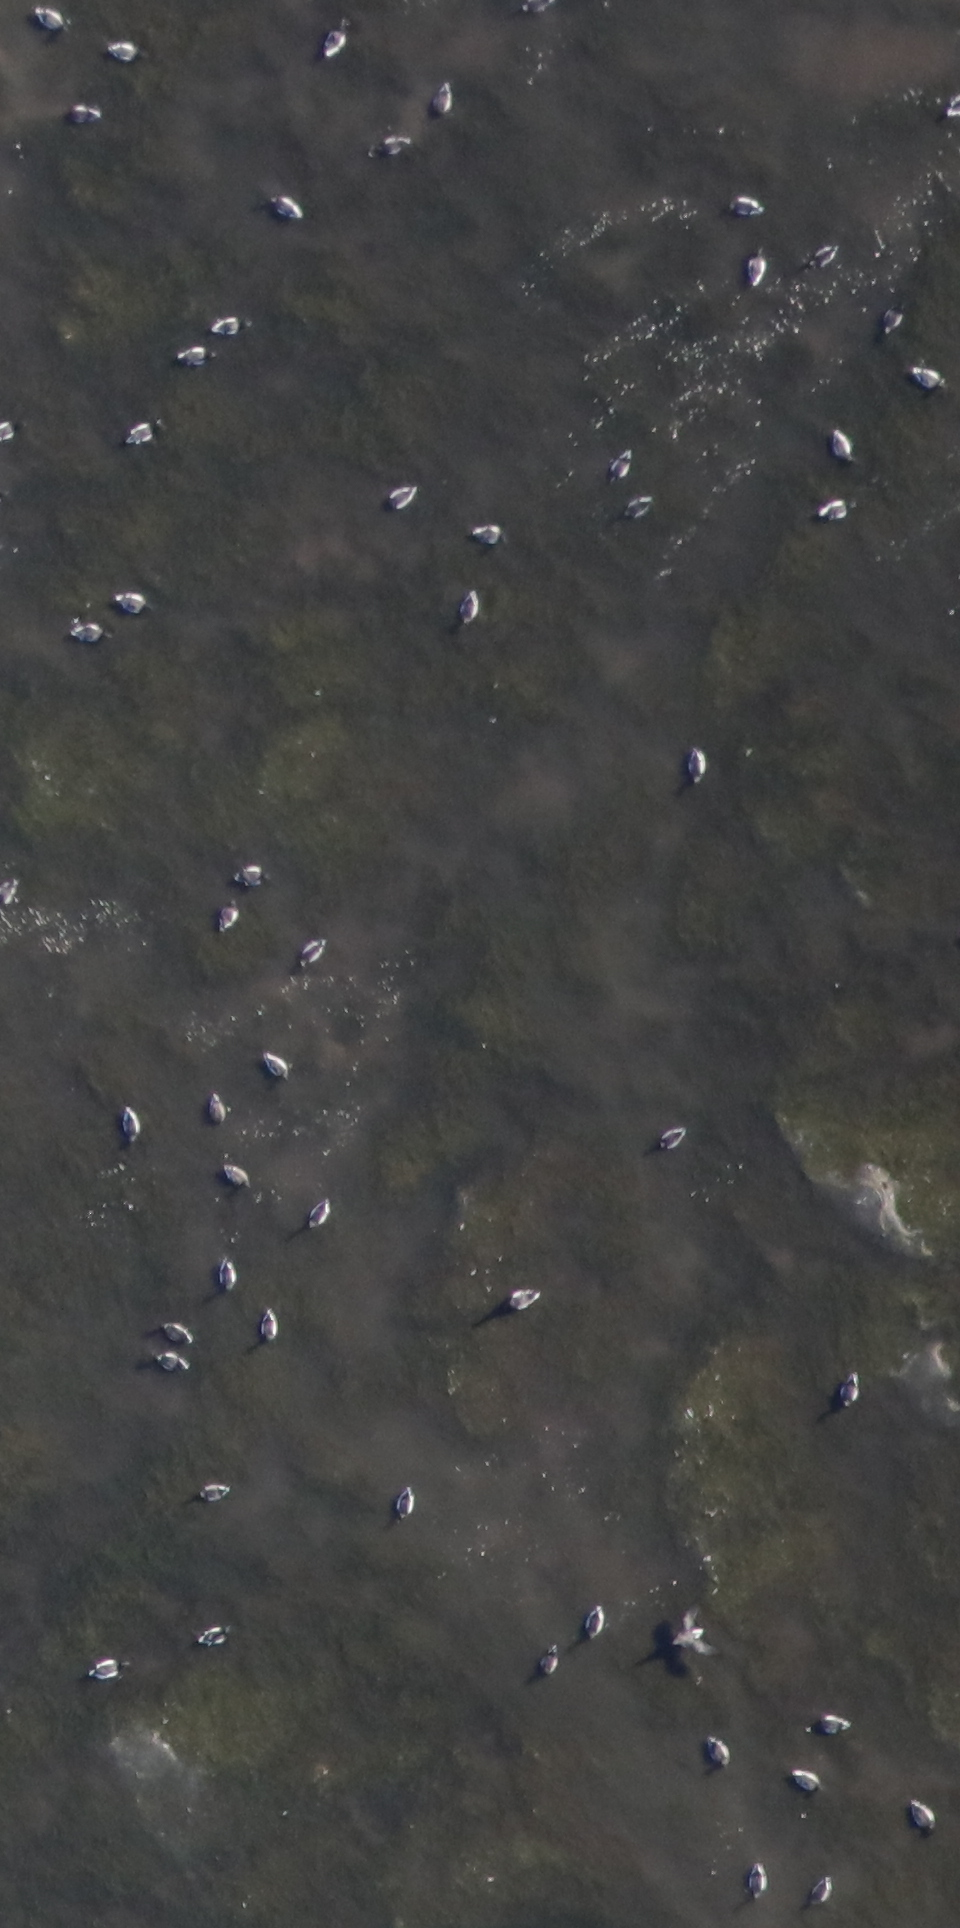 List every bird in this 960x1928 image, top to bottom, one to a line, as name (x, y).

brant (539, 3)
brant (50, 19)
brant (333, 41)
brant (121, 53)
brant (442, 100)
brant (83, 114)
brant (393, 144)
brant (285, 207)
brant (744, 207)
brant (824, 255)
brant (755, 268)
brant (891, 319)
brant (231, 324)
brant (196, 357)
brant (926, 377)
brant (142, 433)
brant (5, 434)
brant (840, 446)
brant (620, 468)
brant (401, 497)
brant (637, 509)
brant (837, 511)
brant (488, 536)
brant (133, 603)
brant (467, 610)
brant (88, 629)
brant (695, 765)
brant (251, 876)
brant (4, 893)
brant (228, 917)
brant (314, 948)
brant (274, 1067)
brant (218, 1110)
brant (129, 1127)
brant (673, 1139)
brant (238, 1176)
brant (318, 1215)
brant (226, 1276)
brant (520, 1299)
brant (266, 1328)
brant (175, 1339)
brant (174, 1364)
brant (848, 1390)
brant (212, 1493)
brant (403, 1505)
brant (592, 1624)
brant (213, 1635)
brant (692, 1636)
brant (548, 1662)
brant (106, 1670)
brant (828, 1723)
brant (717, 1754)
brant (805, 1783)
brant (921, 1816)
brant (756, 1882)
brant (819, 1891)